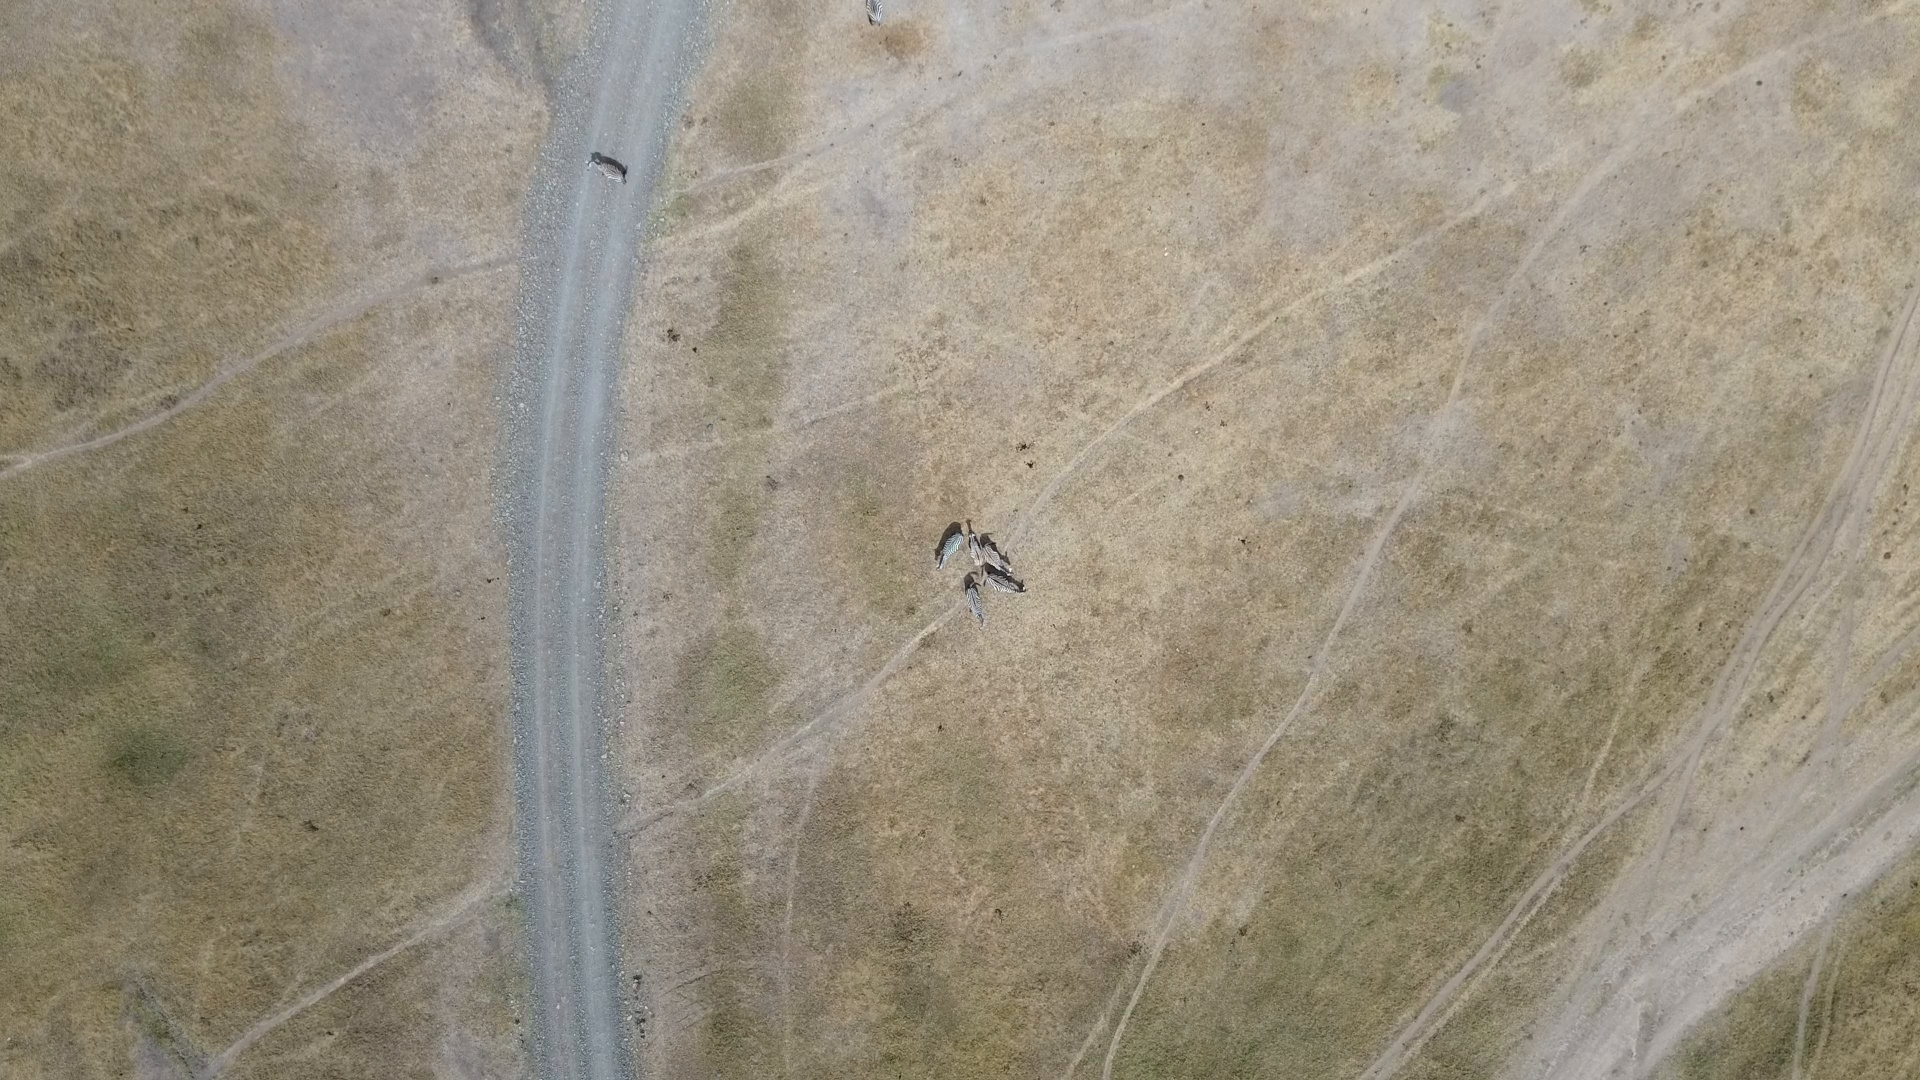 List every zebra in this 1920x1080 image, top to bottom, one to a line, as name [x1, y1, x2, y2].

zebra [585, 157, 628, 185]
zebra [964, 531, 982, 565]
zebra [932, 535, 963, 573]
zebra [981, 541, 1014, 574]
zebra [984, 573, 1028, 597]
zebra [962, 582, 990, 627]